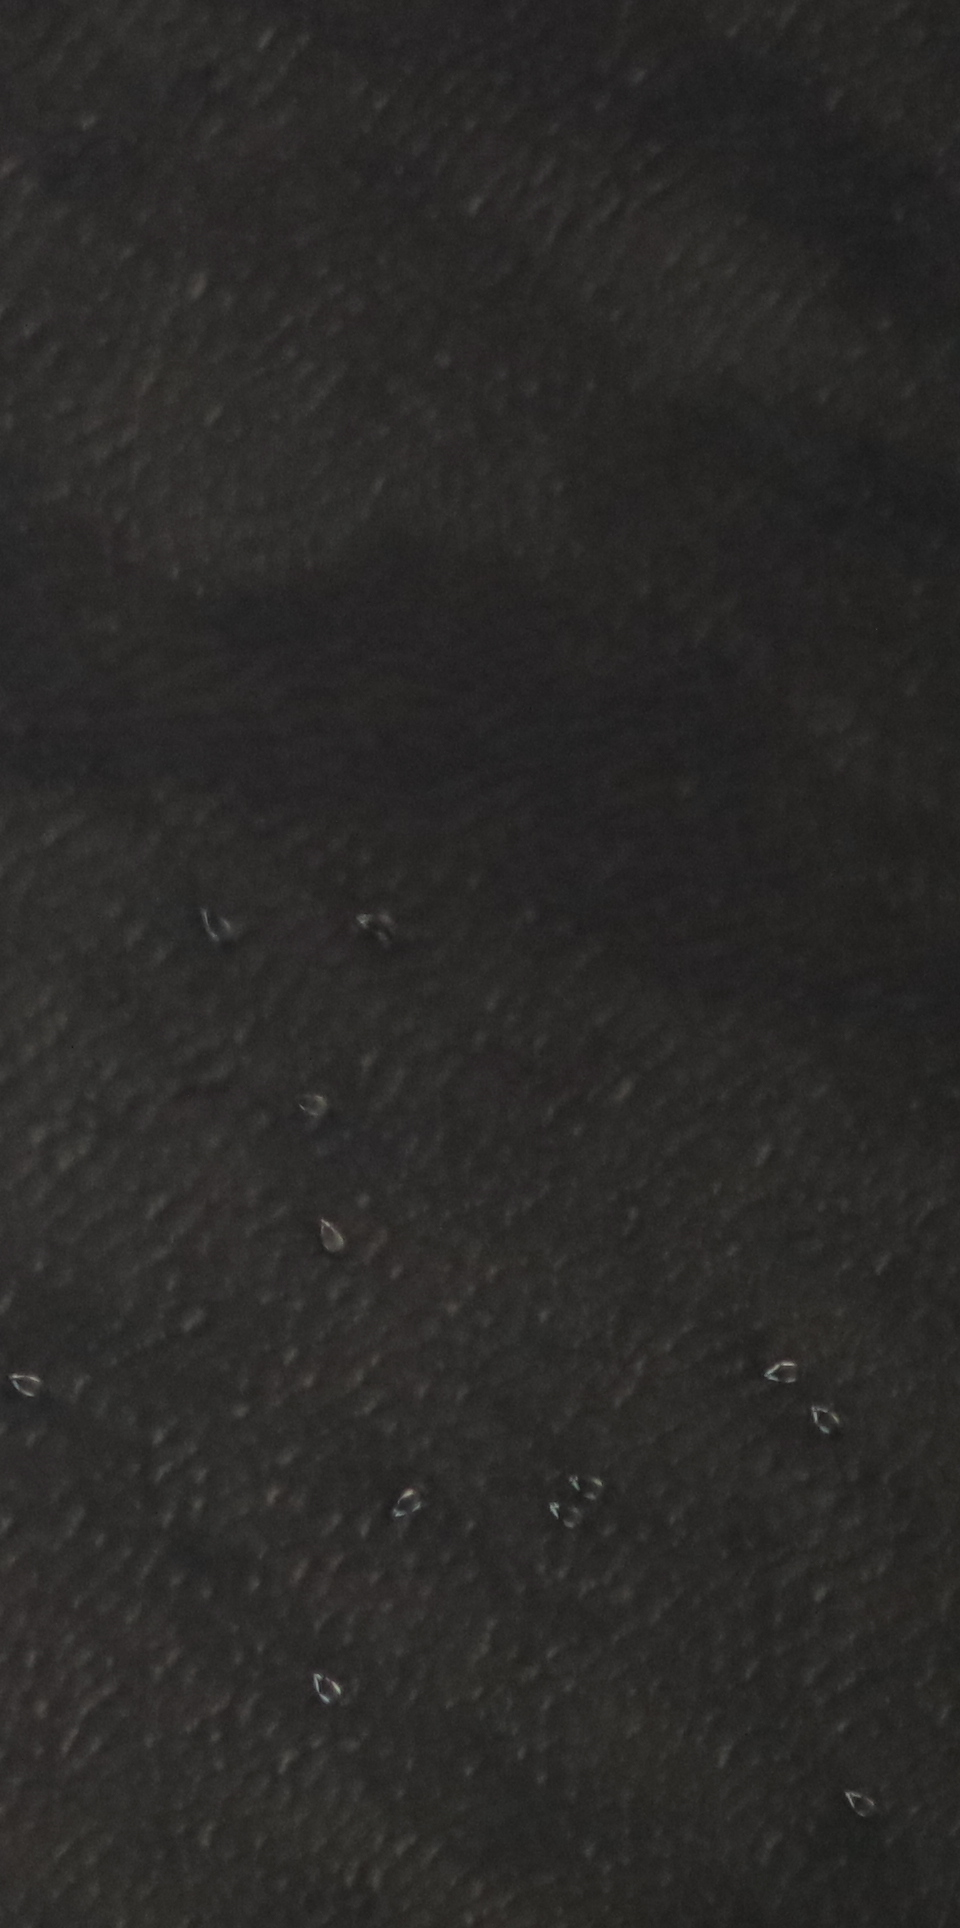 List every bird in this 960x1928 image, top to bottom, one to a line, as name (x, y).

brant (378, 919)
brant (219, 926)
brant (311, 1102)
brant (332, 1238)
brant (787, 1374)
brant (28, 1385)
brant (828, 1423)
brant (587, 1486)
brant (409, 1504)
brant (562, 1512)
brant (328, 1689)
brant (864, 1805)